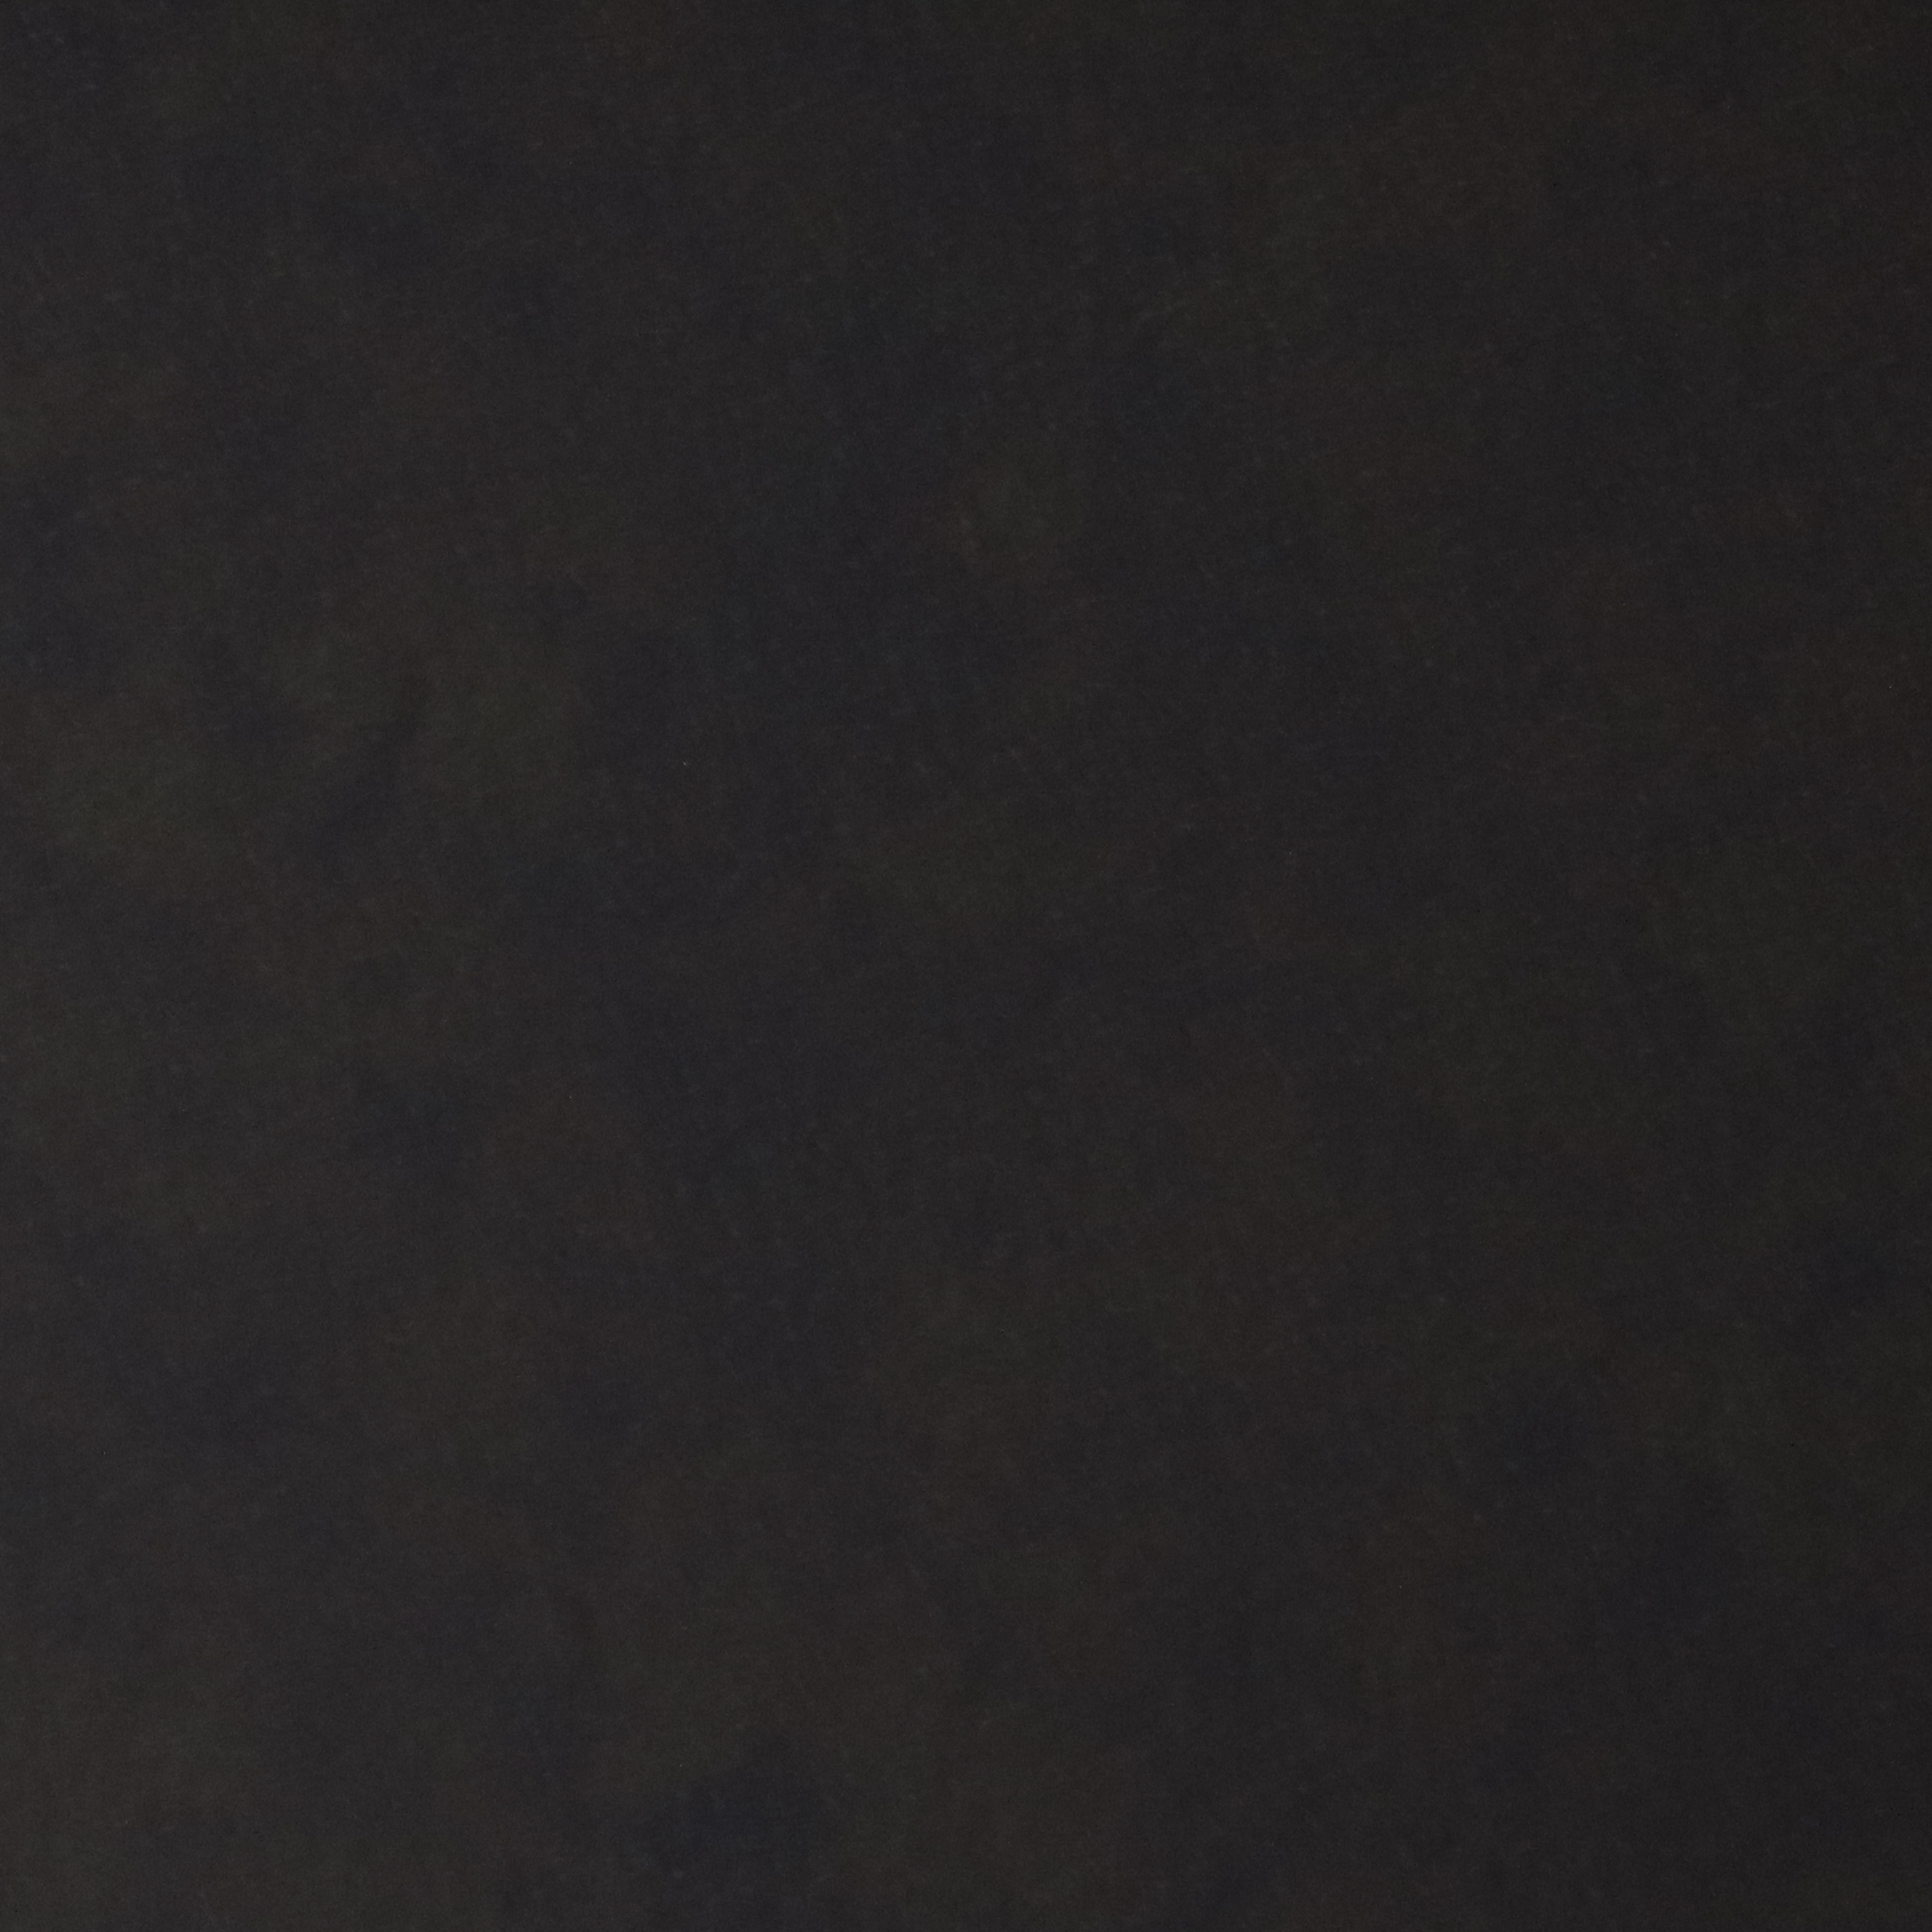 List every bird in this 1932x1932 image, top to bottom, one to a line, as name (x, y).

None